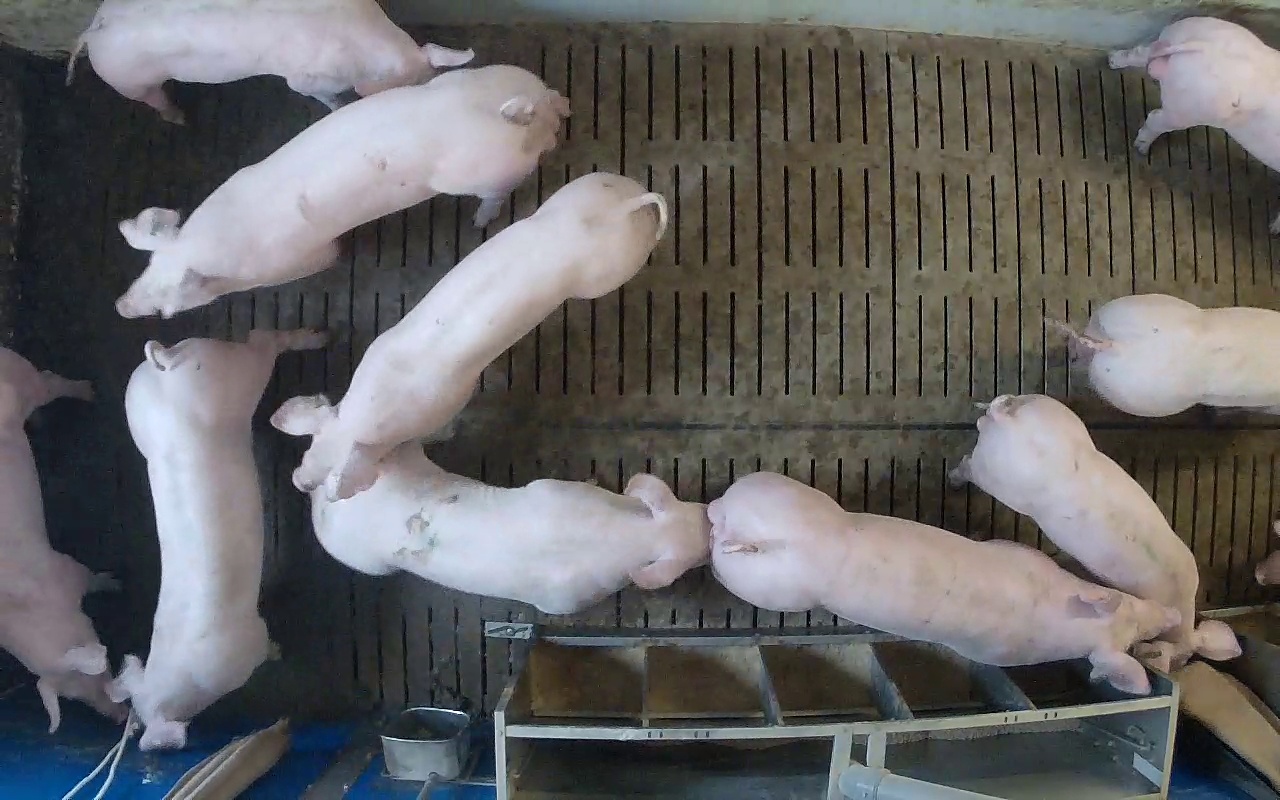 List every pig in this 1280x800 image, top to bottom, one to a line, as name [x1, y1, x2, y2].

pig [65, 0, 478, 127]
pig [1110, 14, 1279, 236]
pig [114, 61, 573, 323]
pig [268, 170, 669, 505]
pig [1045, 294, 1279, 420]
pig [104, 328, 326, 751]
pig [1, 343, 131, 733]
pig [948, 392, 1243, 676]
pig [311, 440, 714, 618]
pig [707, 469, 1182, 696]